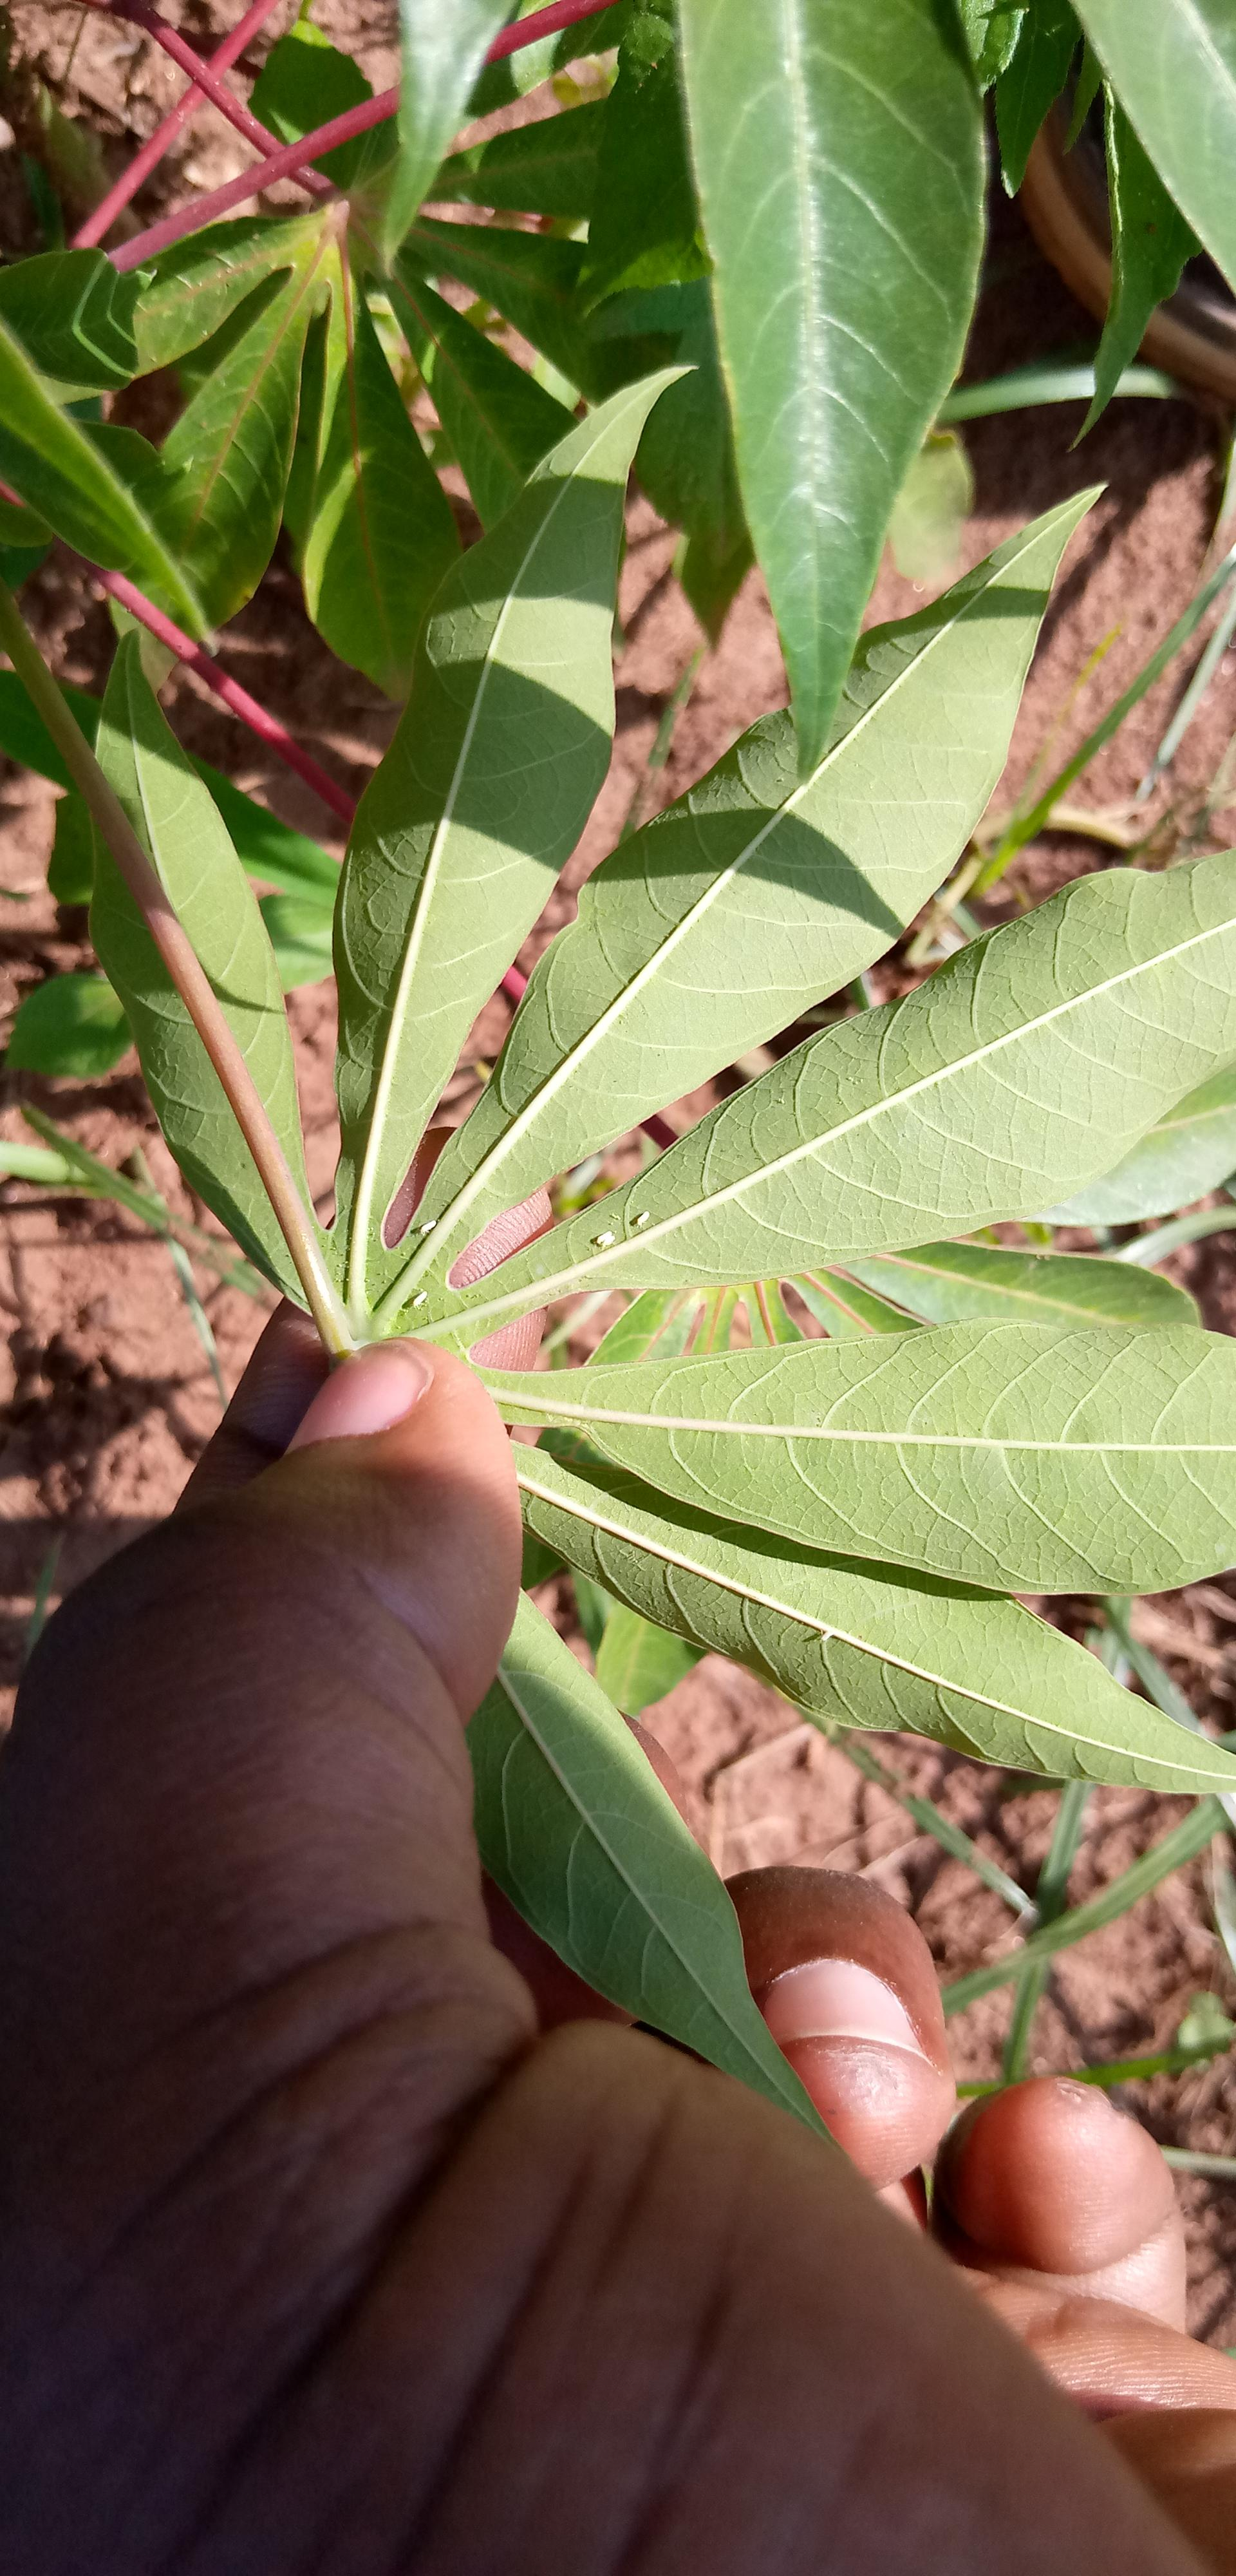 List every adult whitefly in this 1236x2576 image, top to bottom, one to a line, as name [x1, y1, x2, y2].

whitefly [630, 1198, 655, 1236]
whitefly [408, 1213, 448, 1244]
whitefly [585, 1226, 623, 1274]
whitefly [585, 1229, 616, 1258]
whitefly [405, 1284, 437, 1320]
whitefly [810, 1617, 854, 1658]